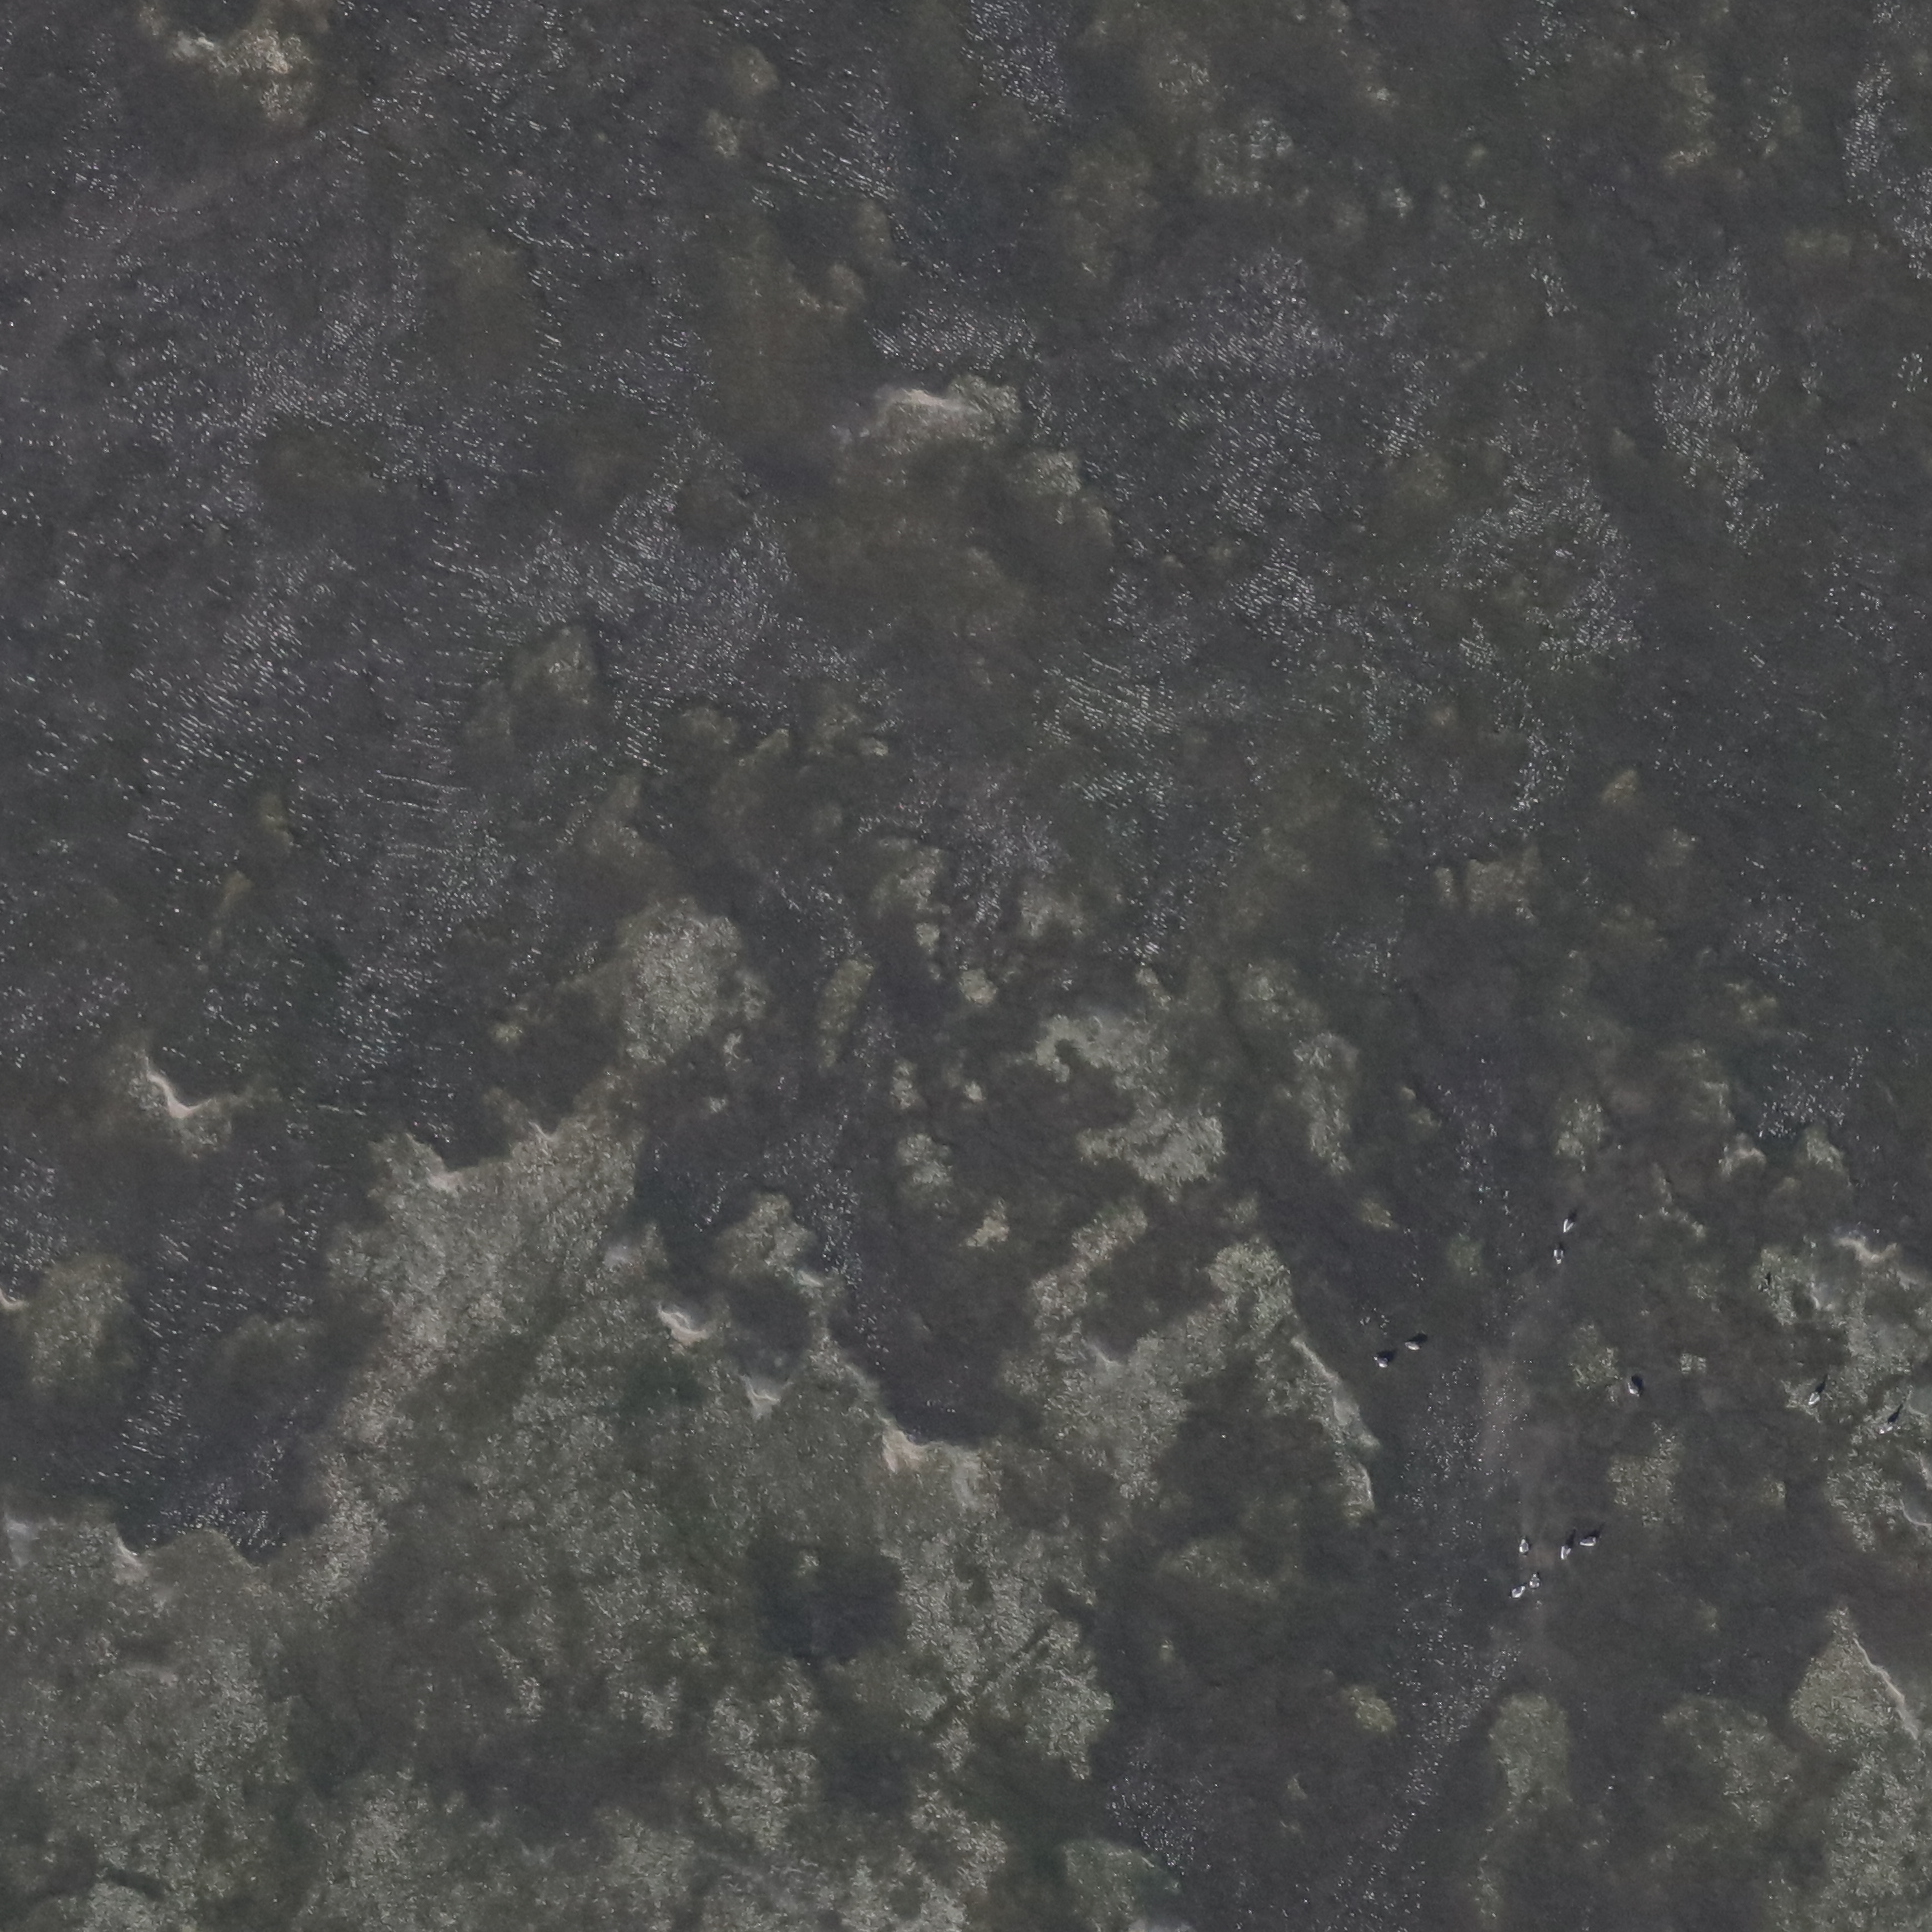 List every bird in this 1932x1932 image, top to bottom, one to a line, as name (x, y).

brant (1568, 1222)
brant (1561, 1254)
brant (1769, 1289)
brant (1423, 1344)
brant (1381, 1364)
brant (1634, 1384)
brant (1810, 1404)
brant (1886, 1433)
brant (1591, 1543)
brant (1526, 1549)
brant (1564, 1559)
brant (1533, 1581)
brant (1511, 1592)